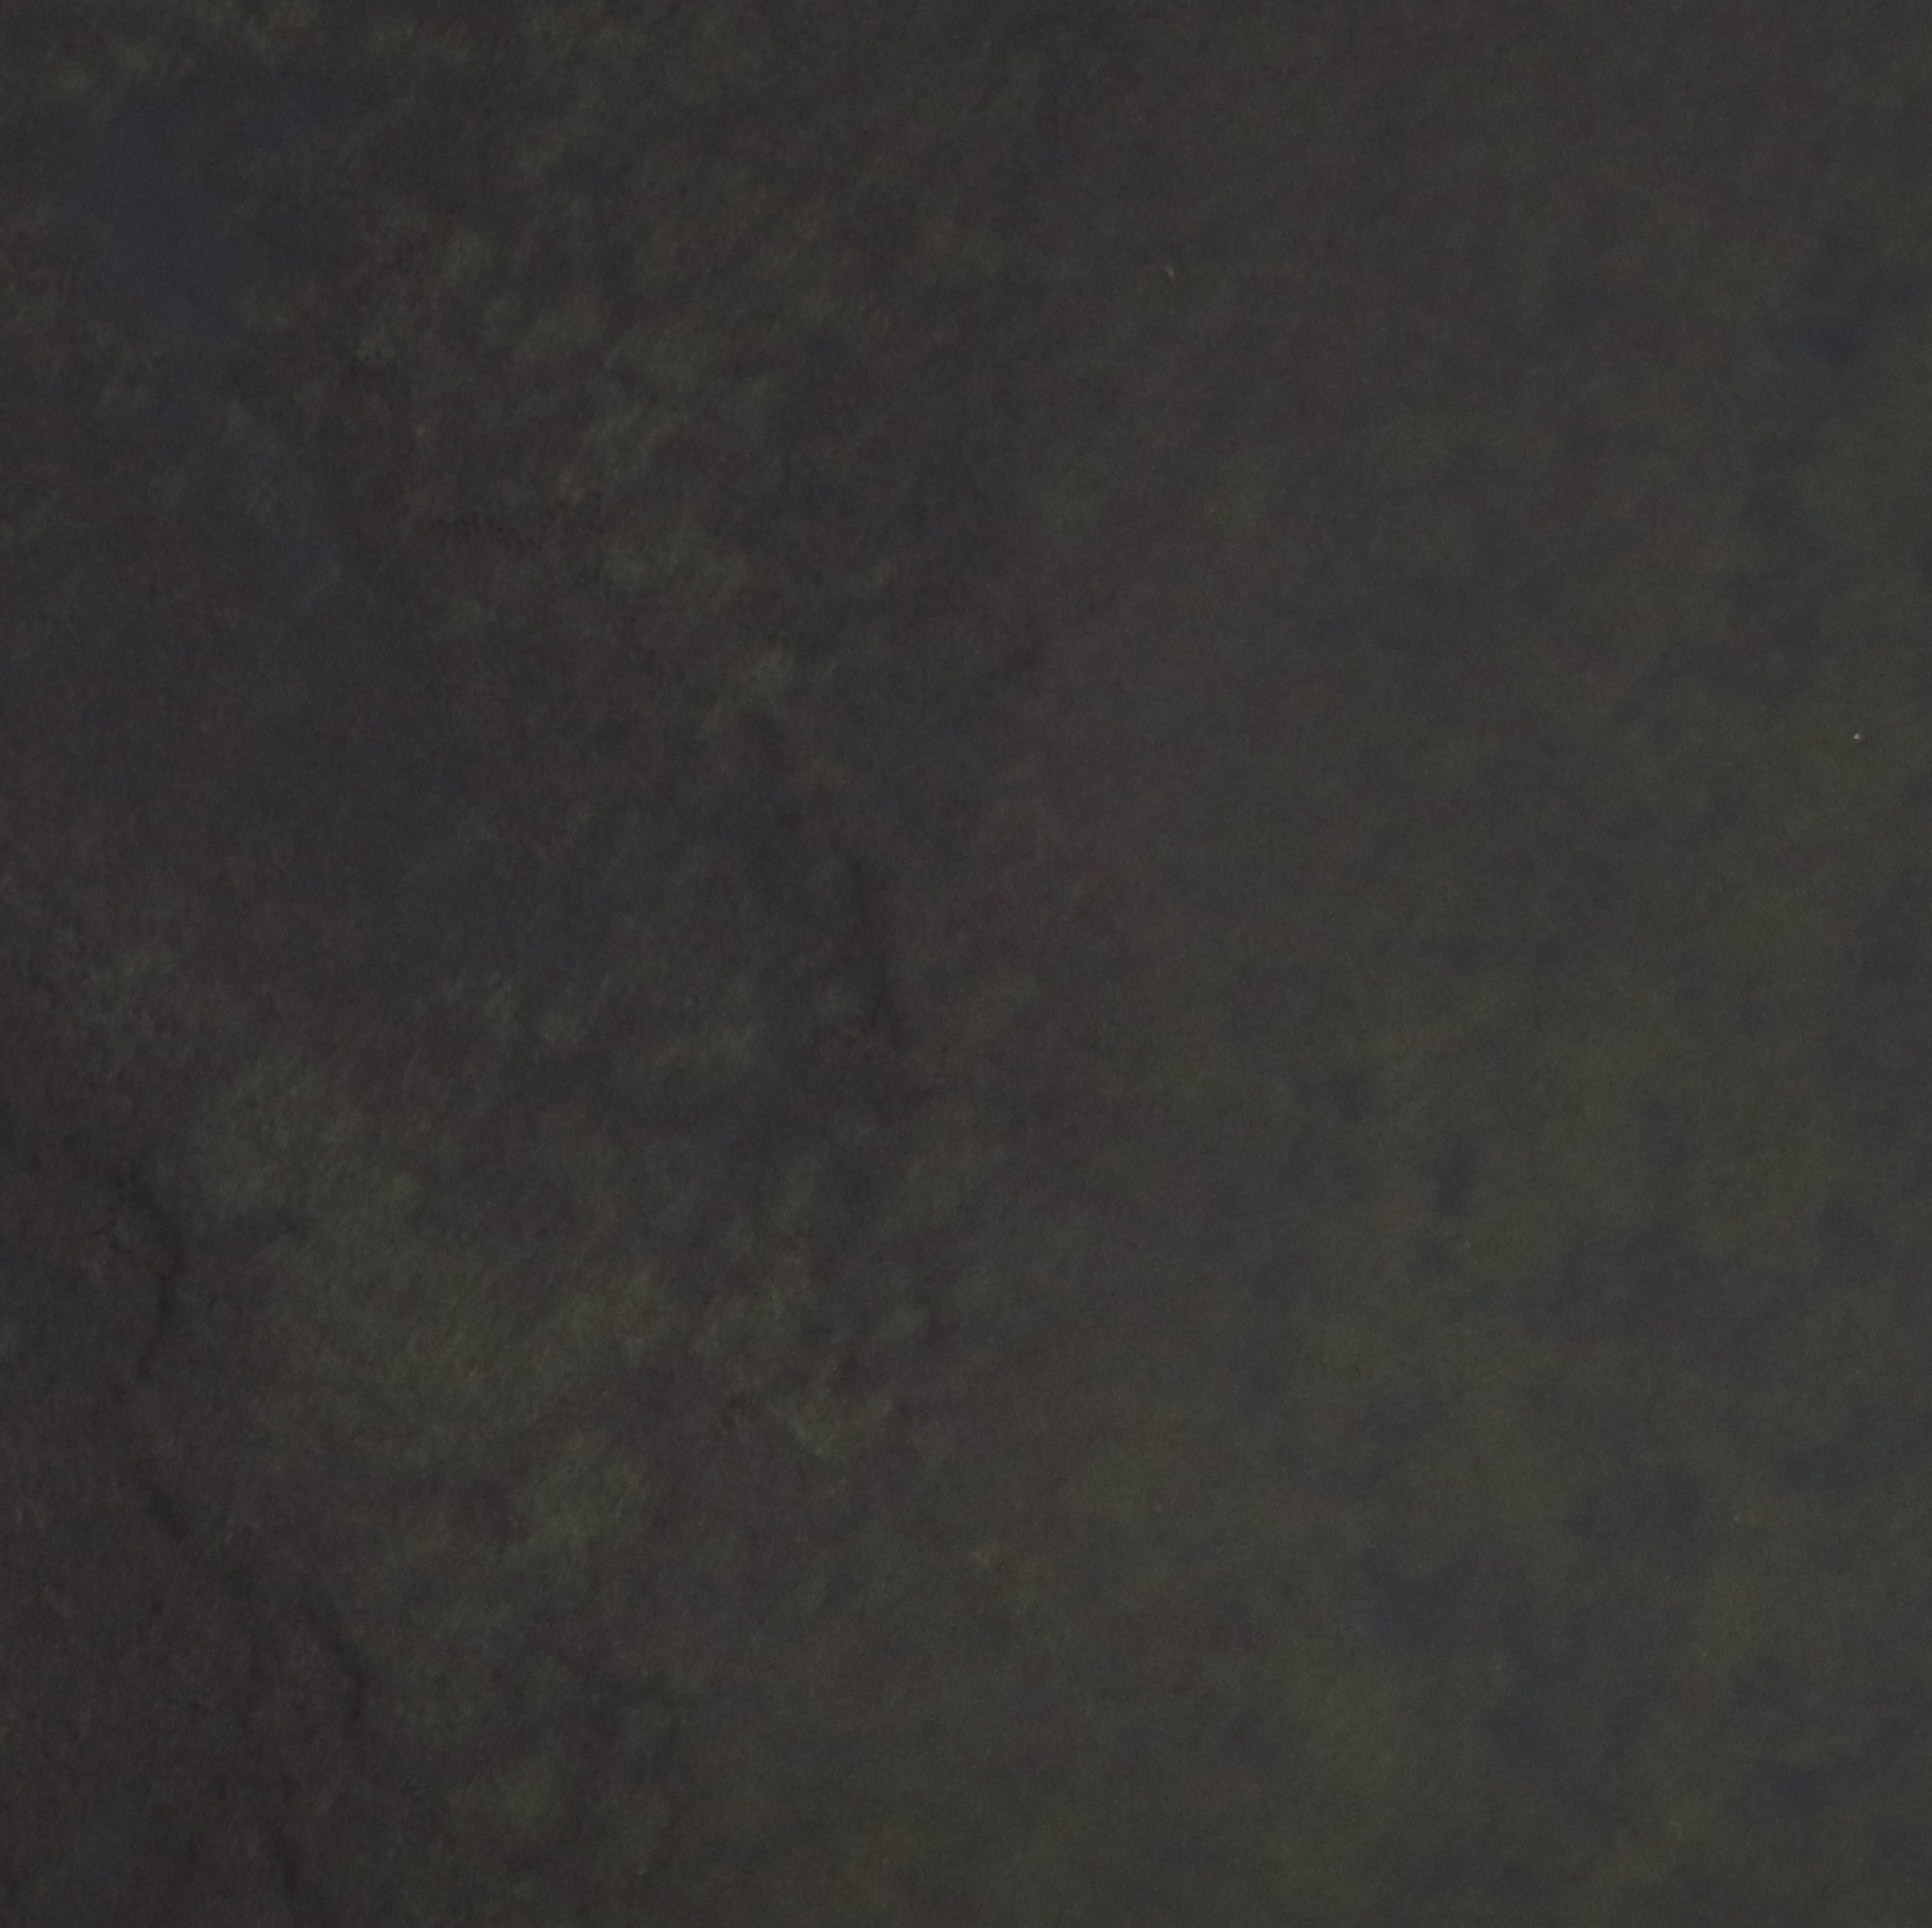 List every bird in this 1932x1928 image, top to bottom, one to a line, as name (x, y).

None